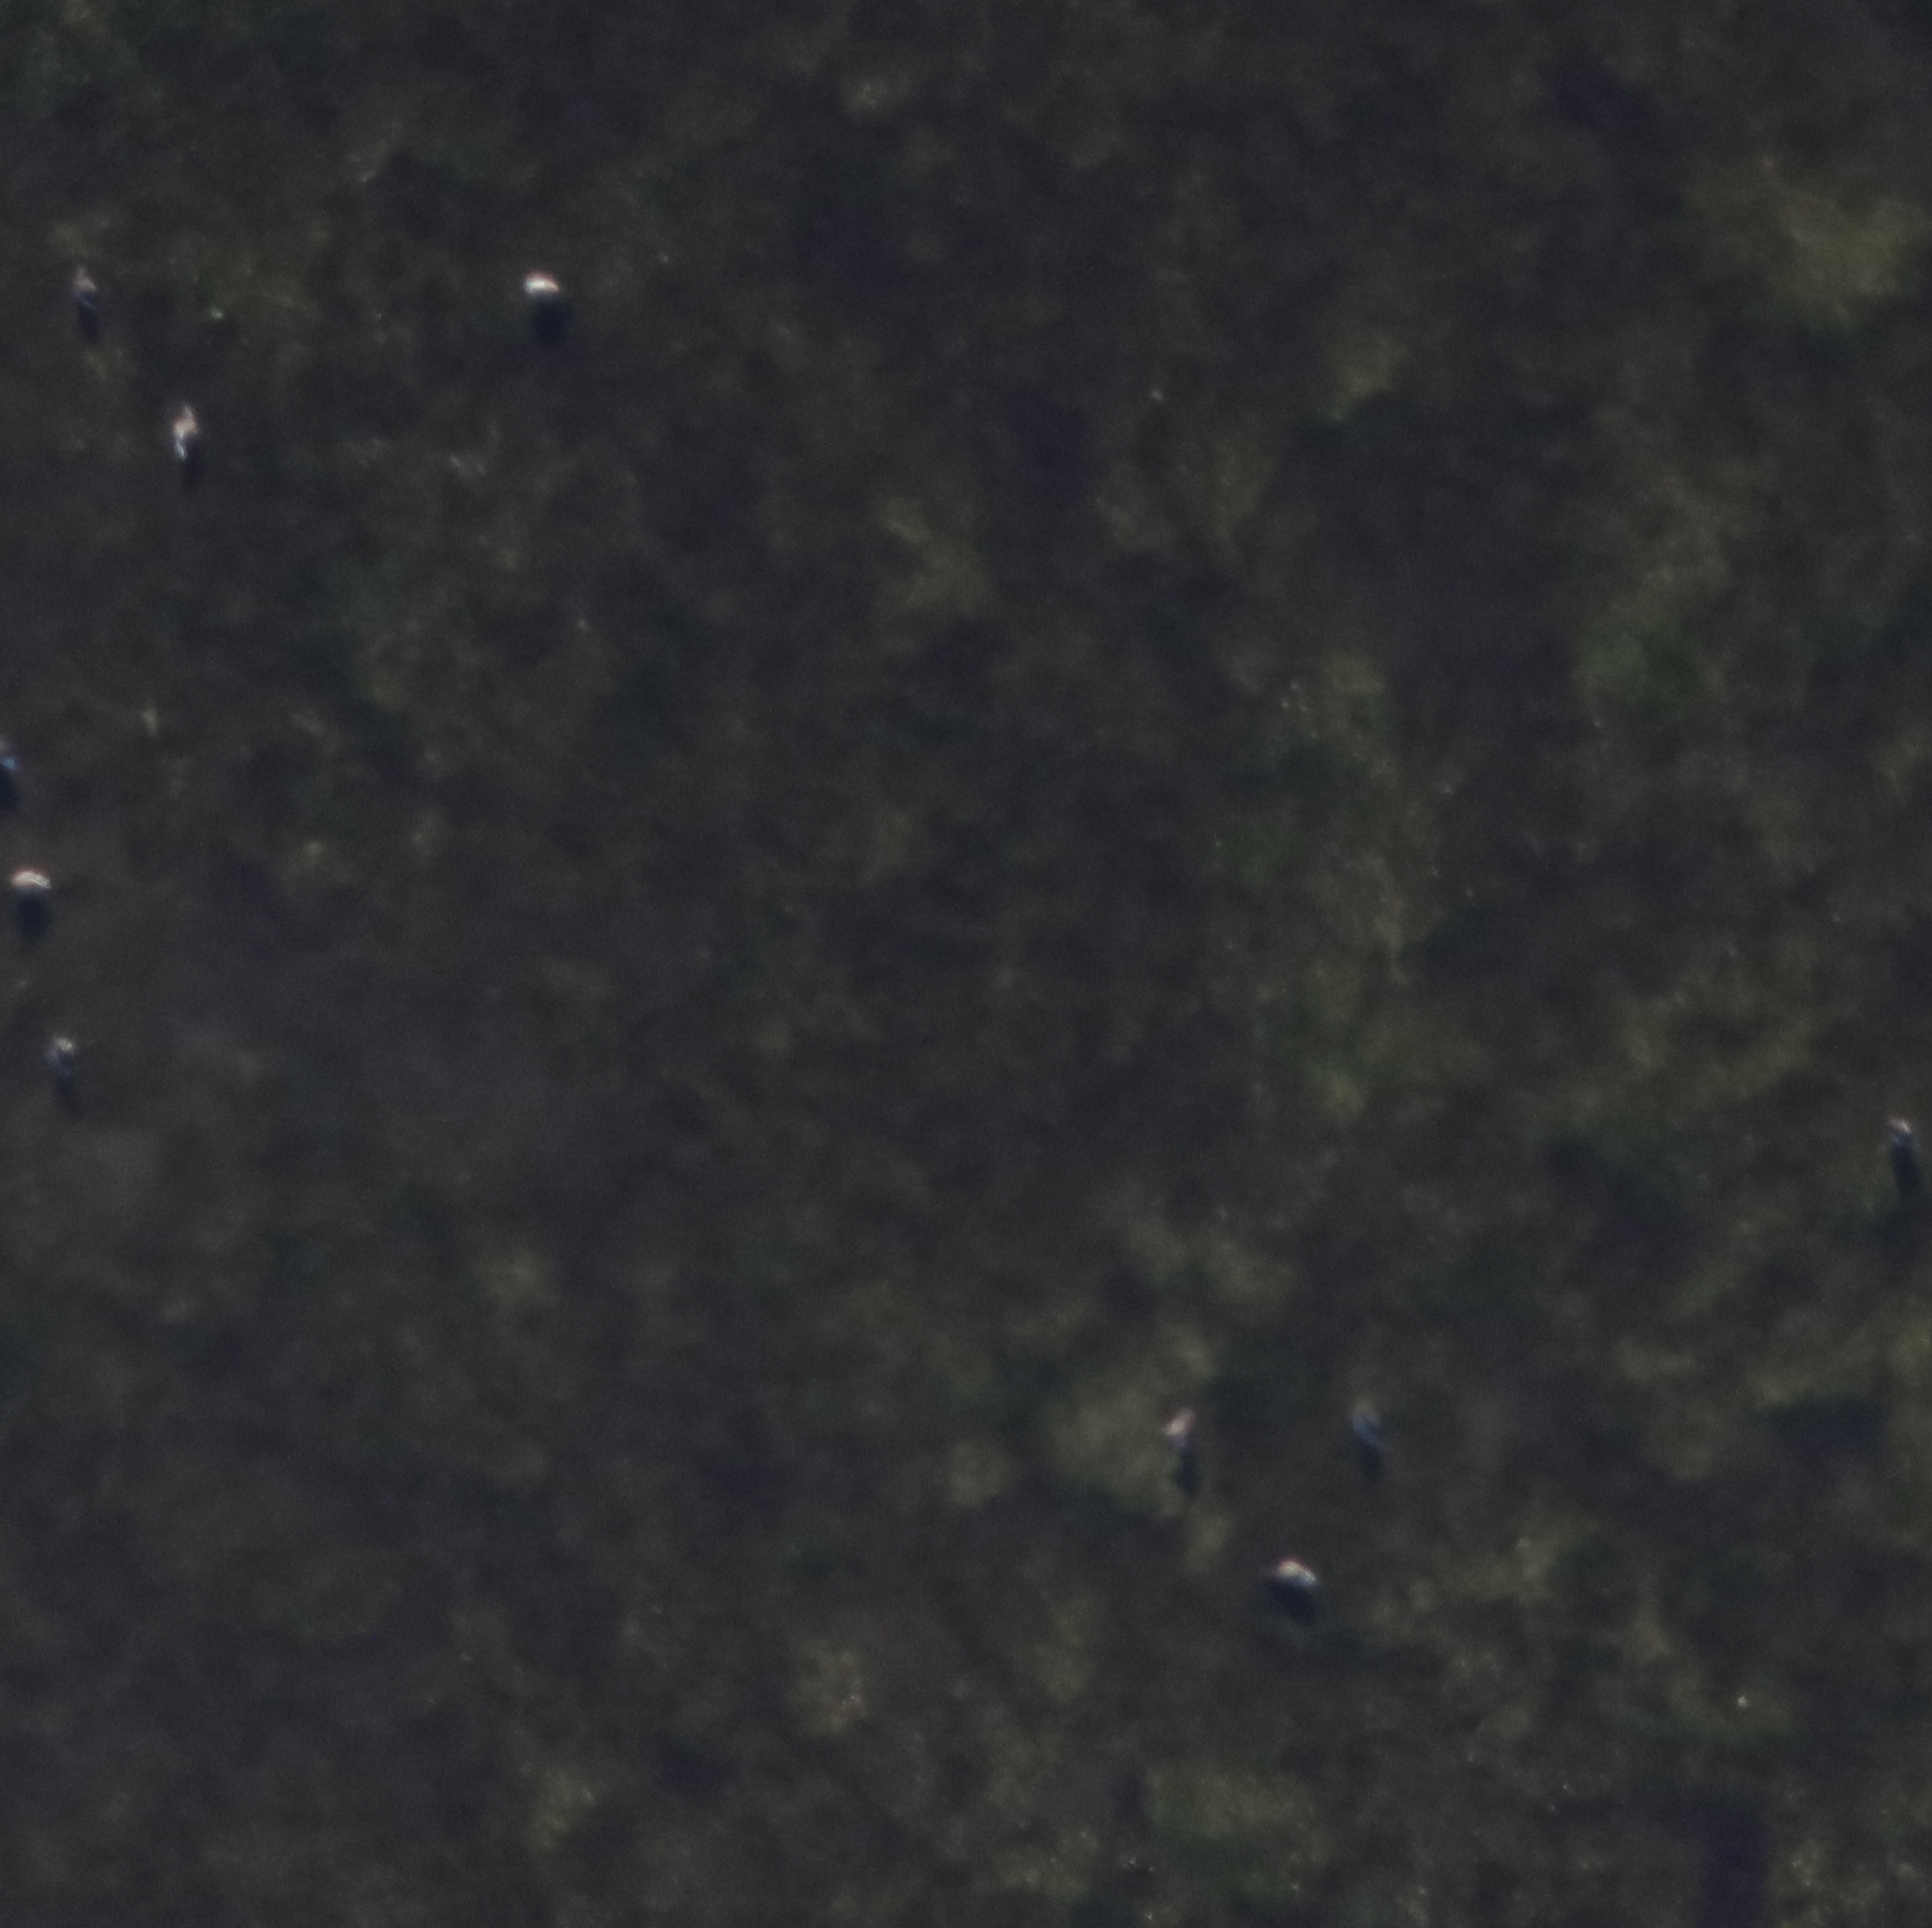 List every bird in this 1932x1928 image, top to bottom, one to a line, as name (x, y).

brant (536, 287)
brant (87, 288)
brant (189, 427)
brant (5, 751)
emperor goose (30, 883)
brant (69, 1062)
brant (1907, 1142)
brant (1367, 1425)
brant (1174, 1442)
brant (1293, 1571)